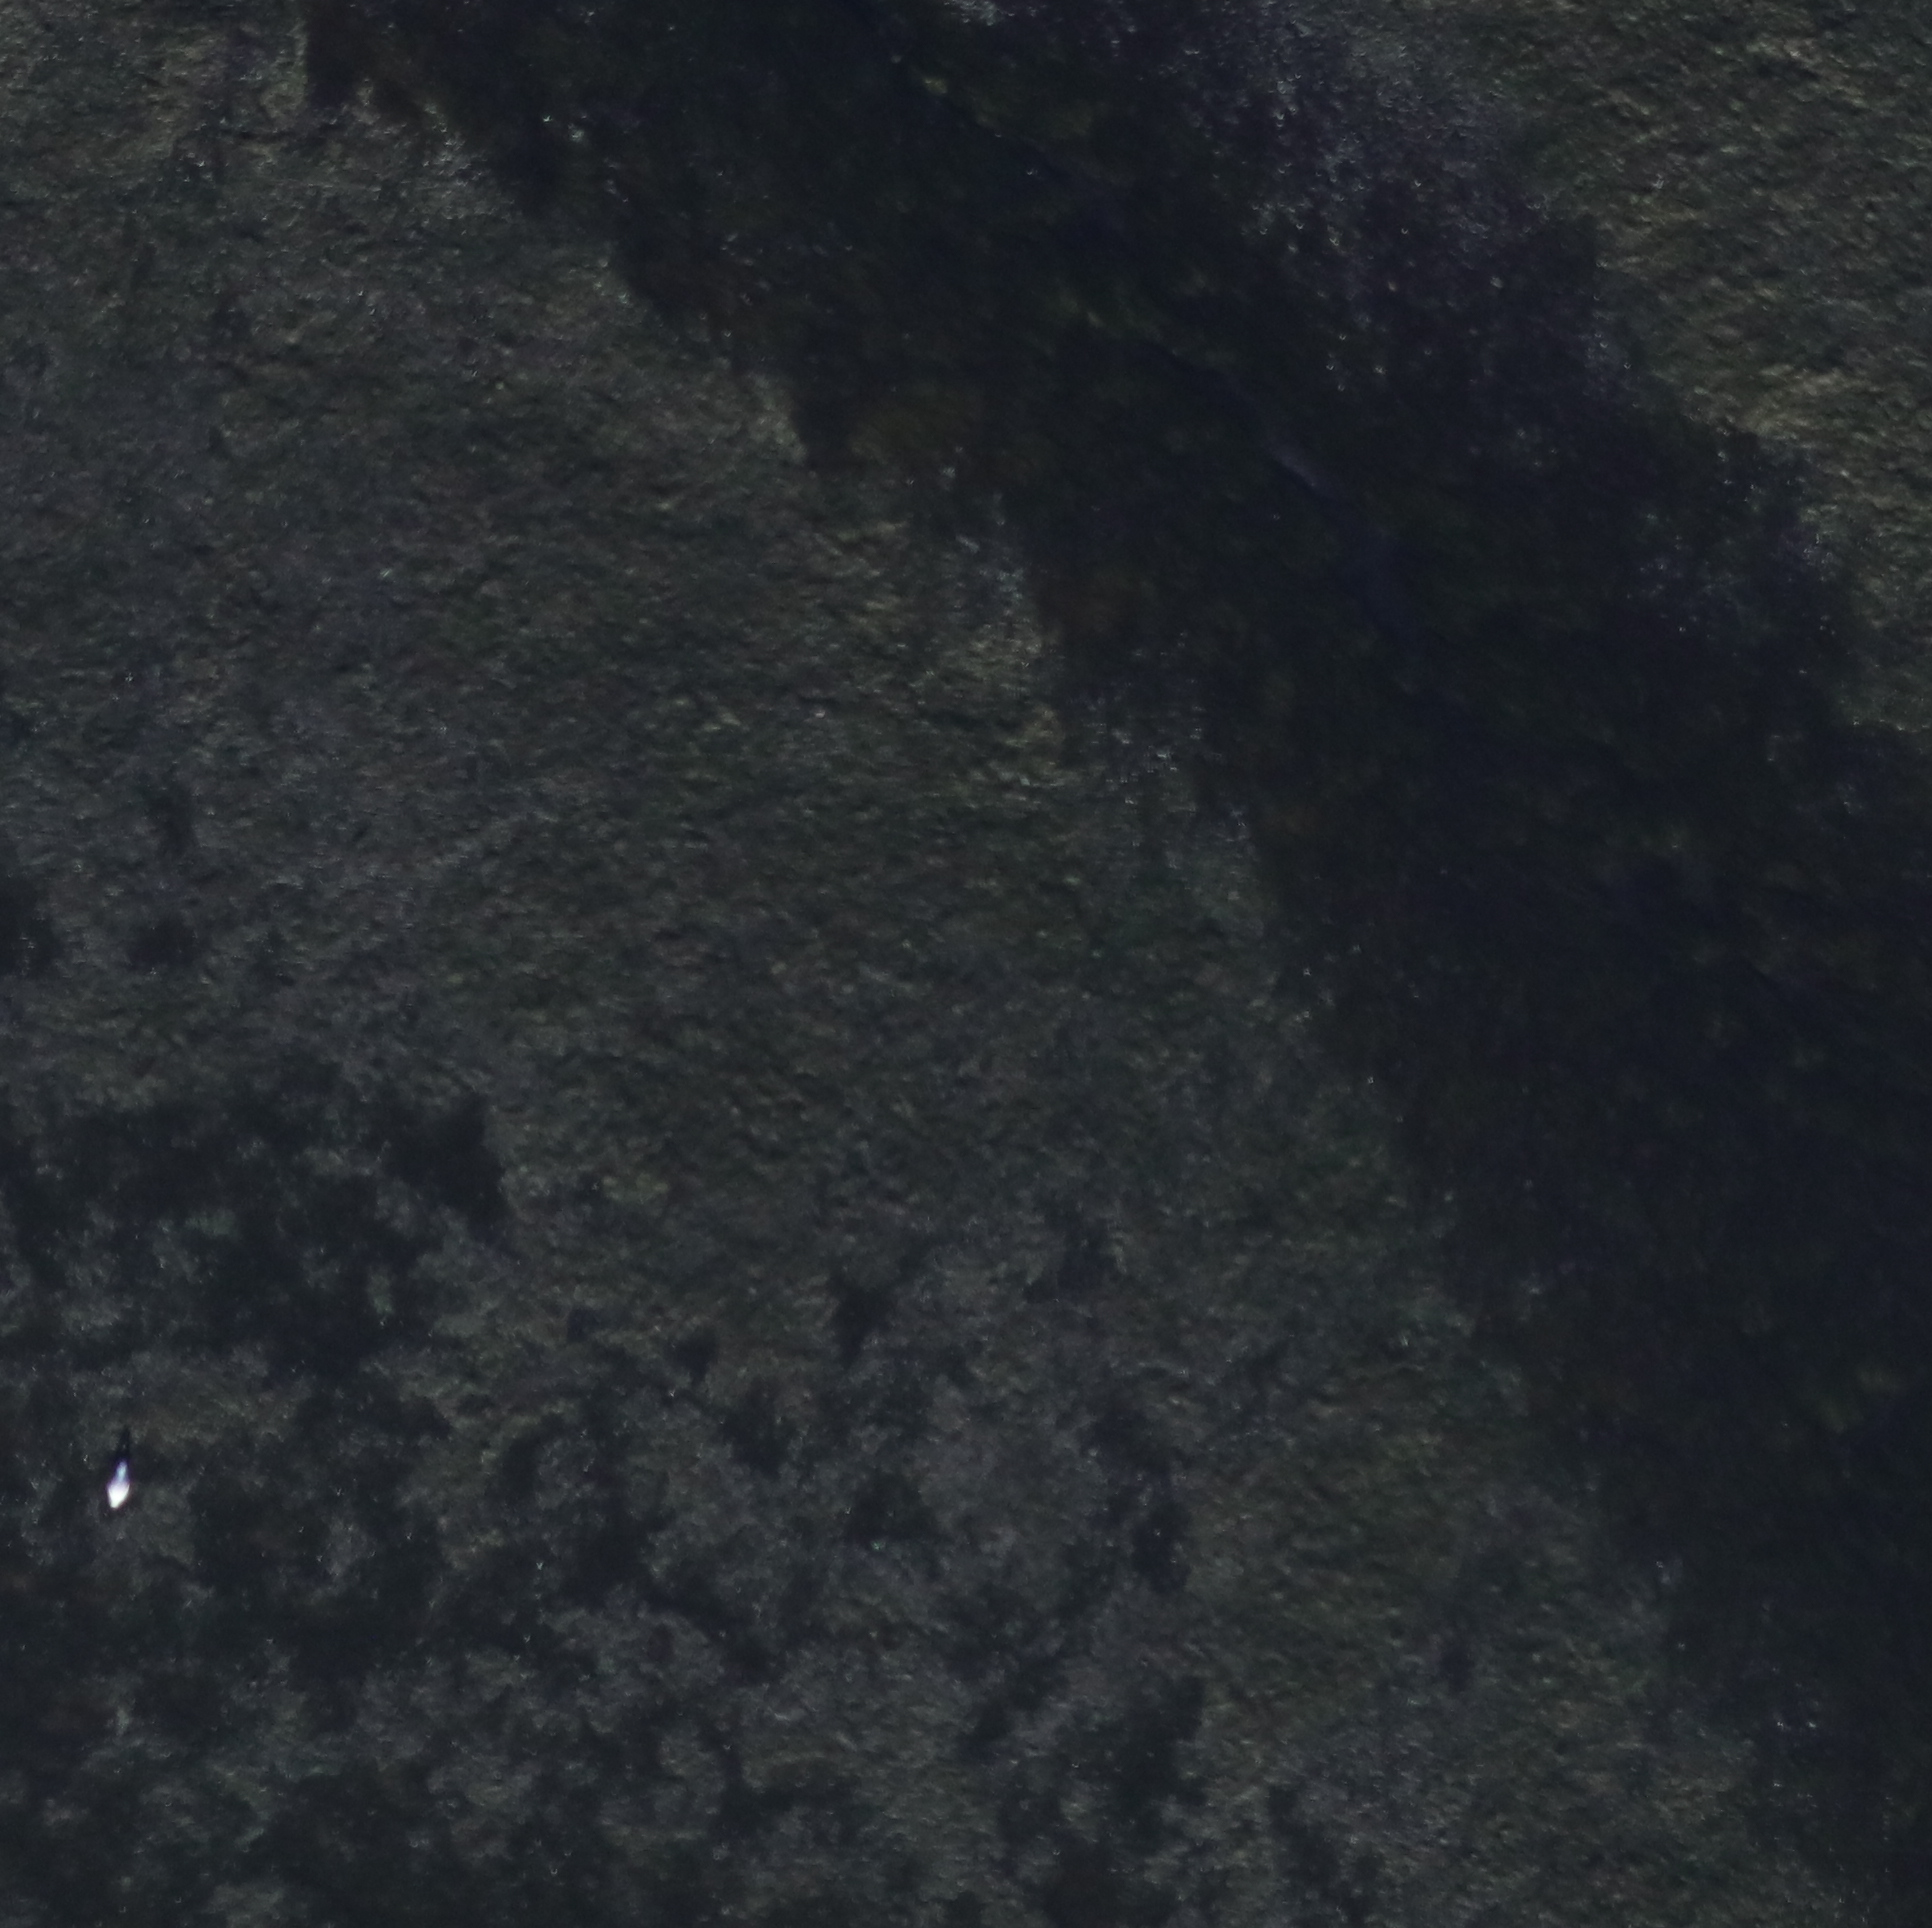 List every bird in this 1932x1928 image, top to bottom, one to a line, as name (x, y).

gull (119, 1482)